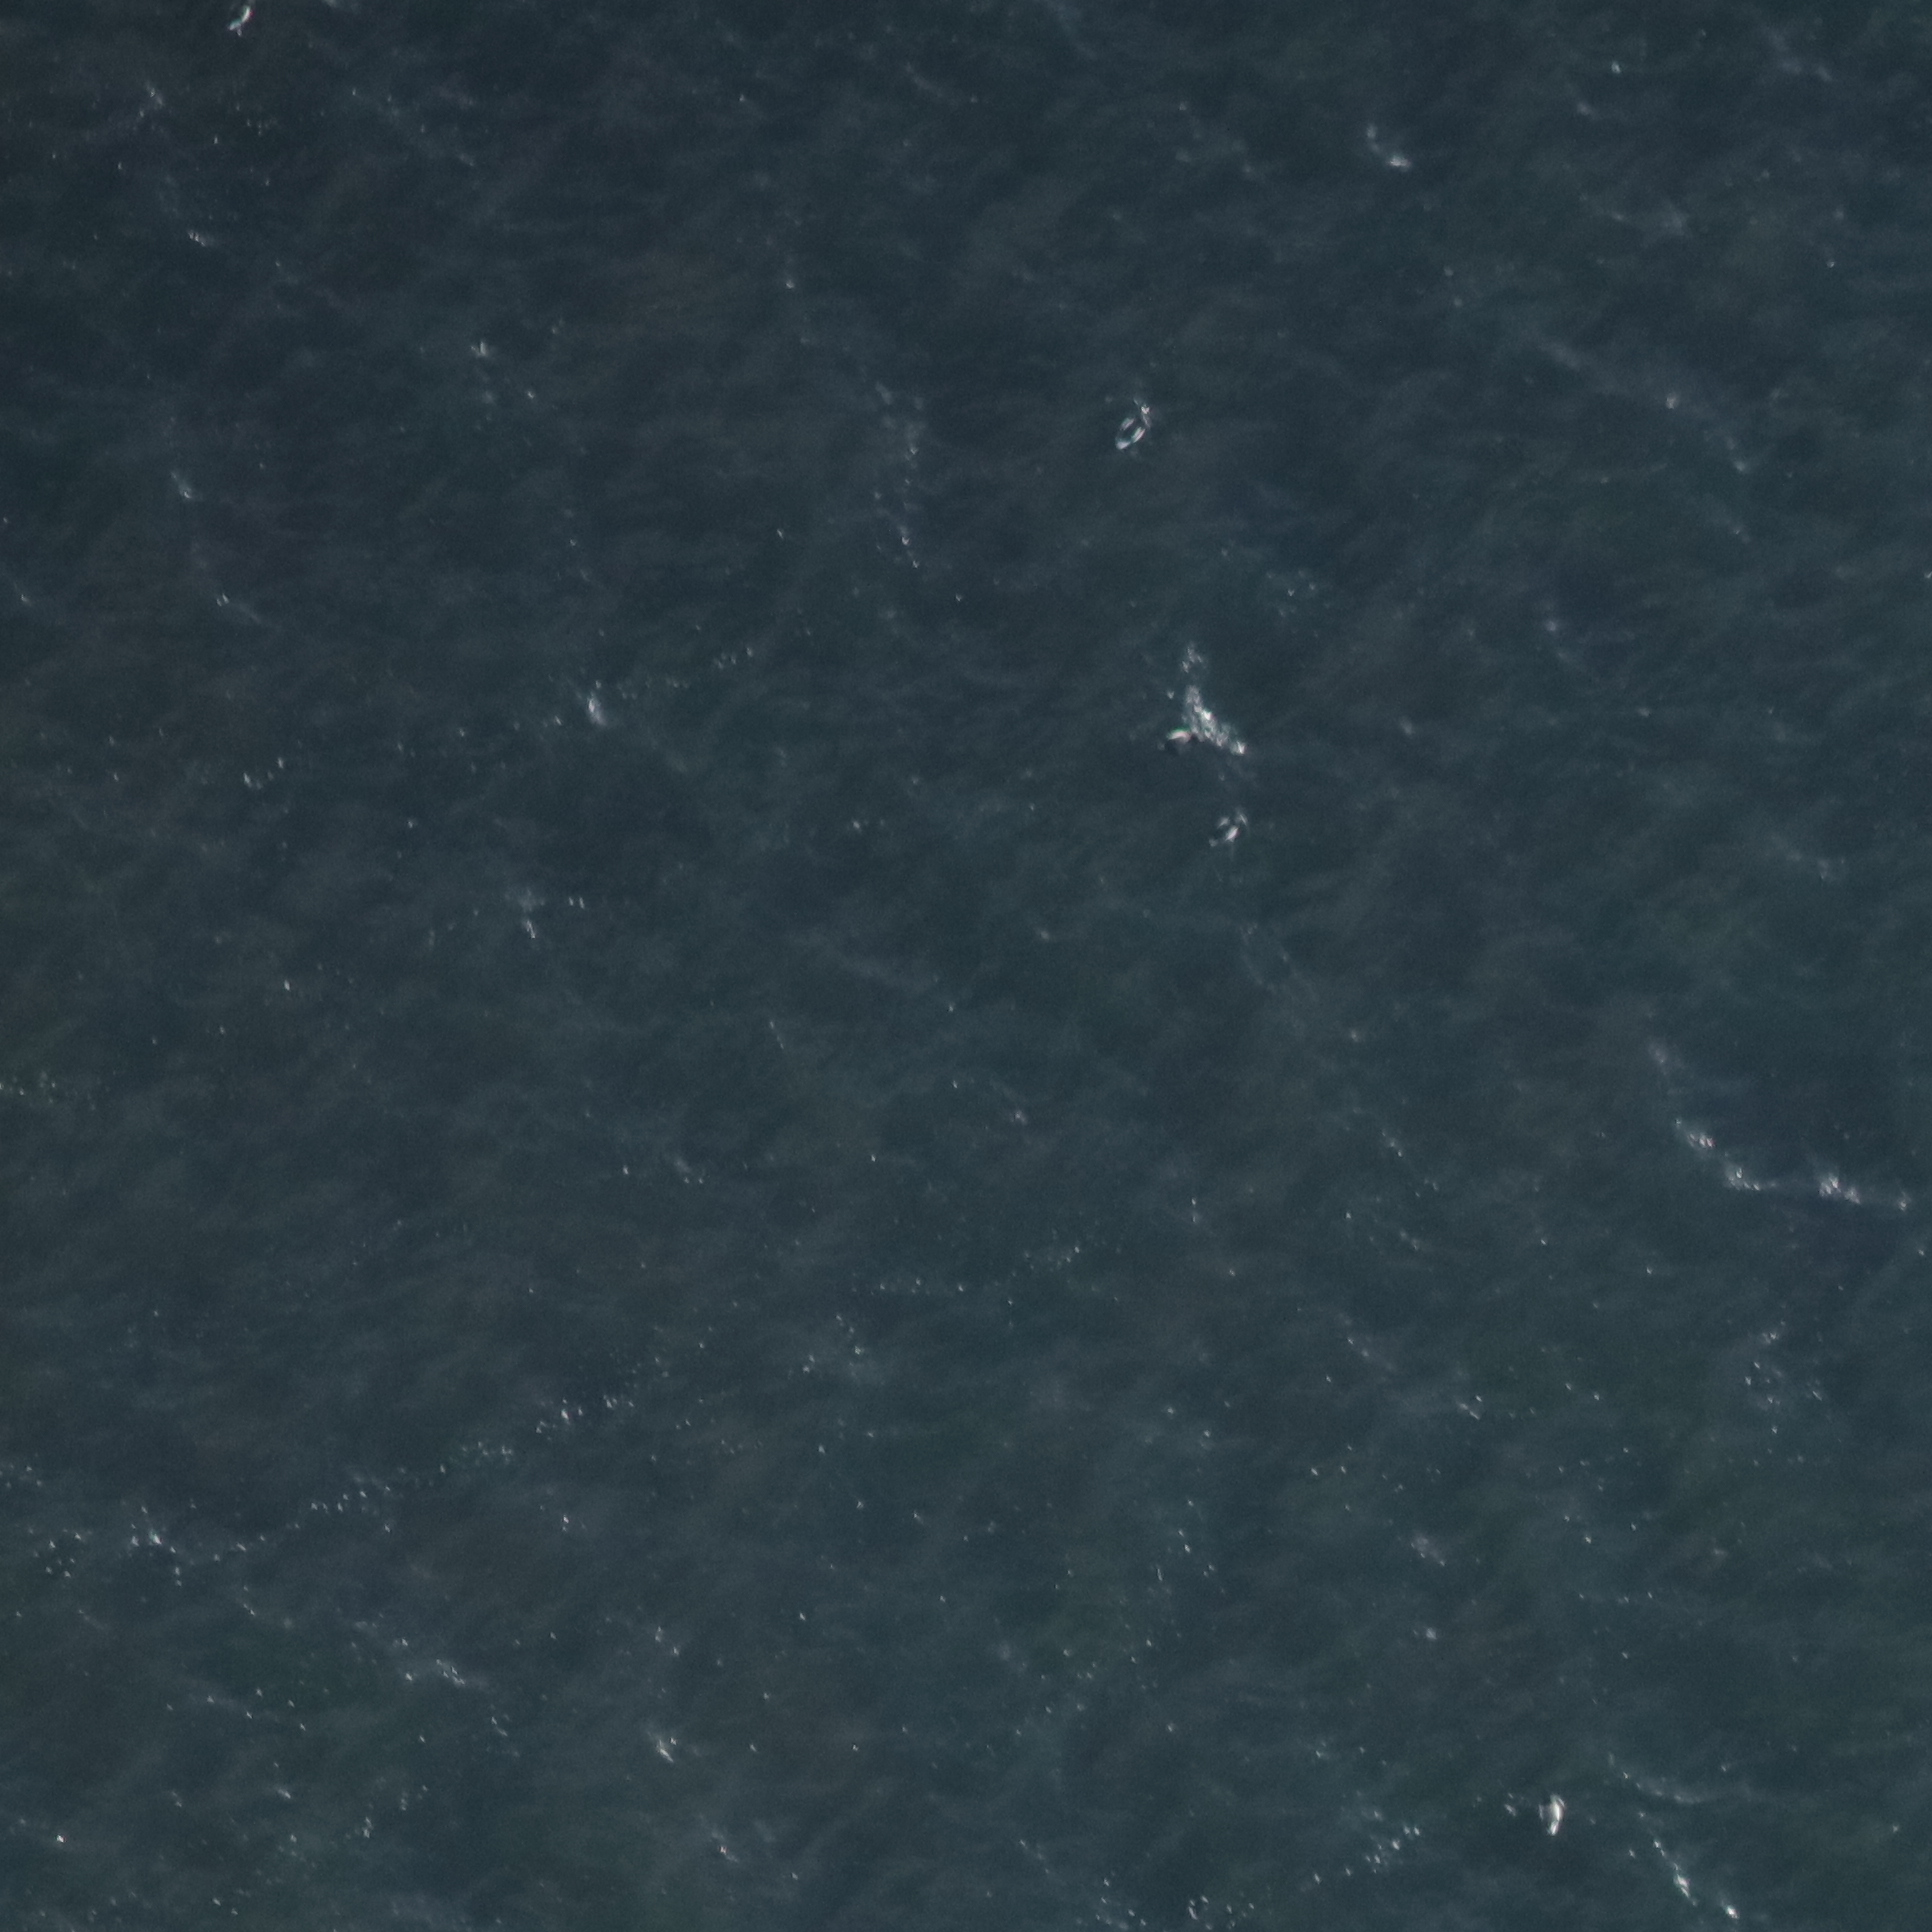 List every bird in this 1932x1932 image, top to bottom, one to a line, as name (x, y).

brant (240, 9)
brant (1131, 432)
brant (1180, 740)
brant (1225, 829)
brant (1549, 1813)